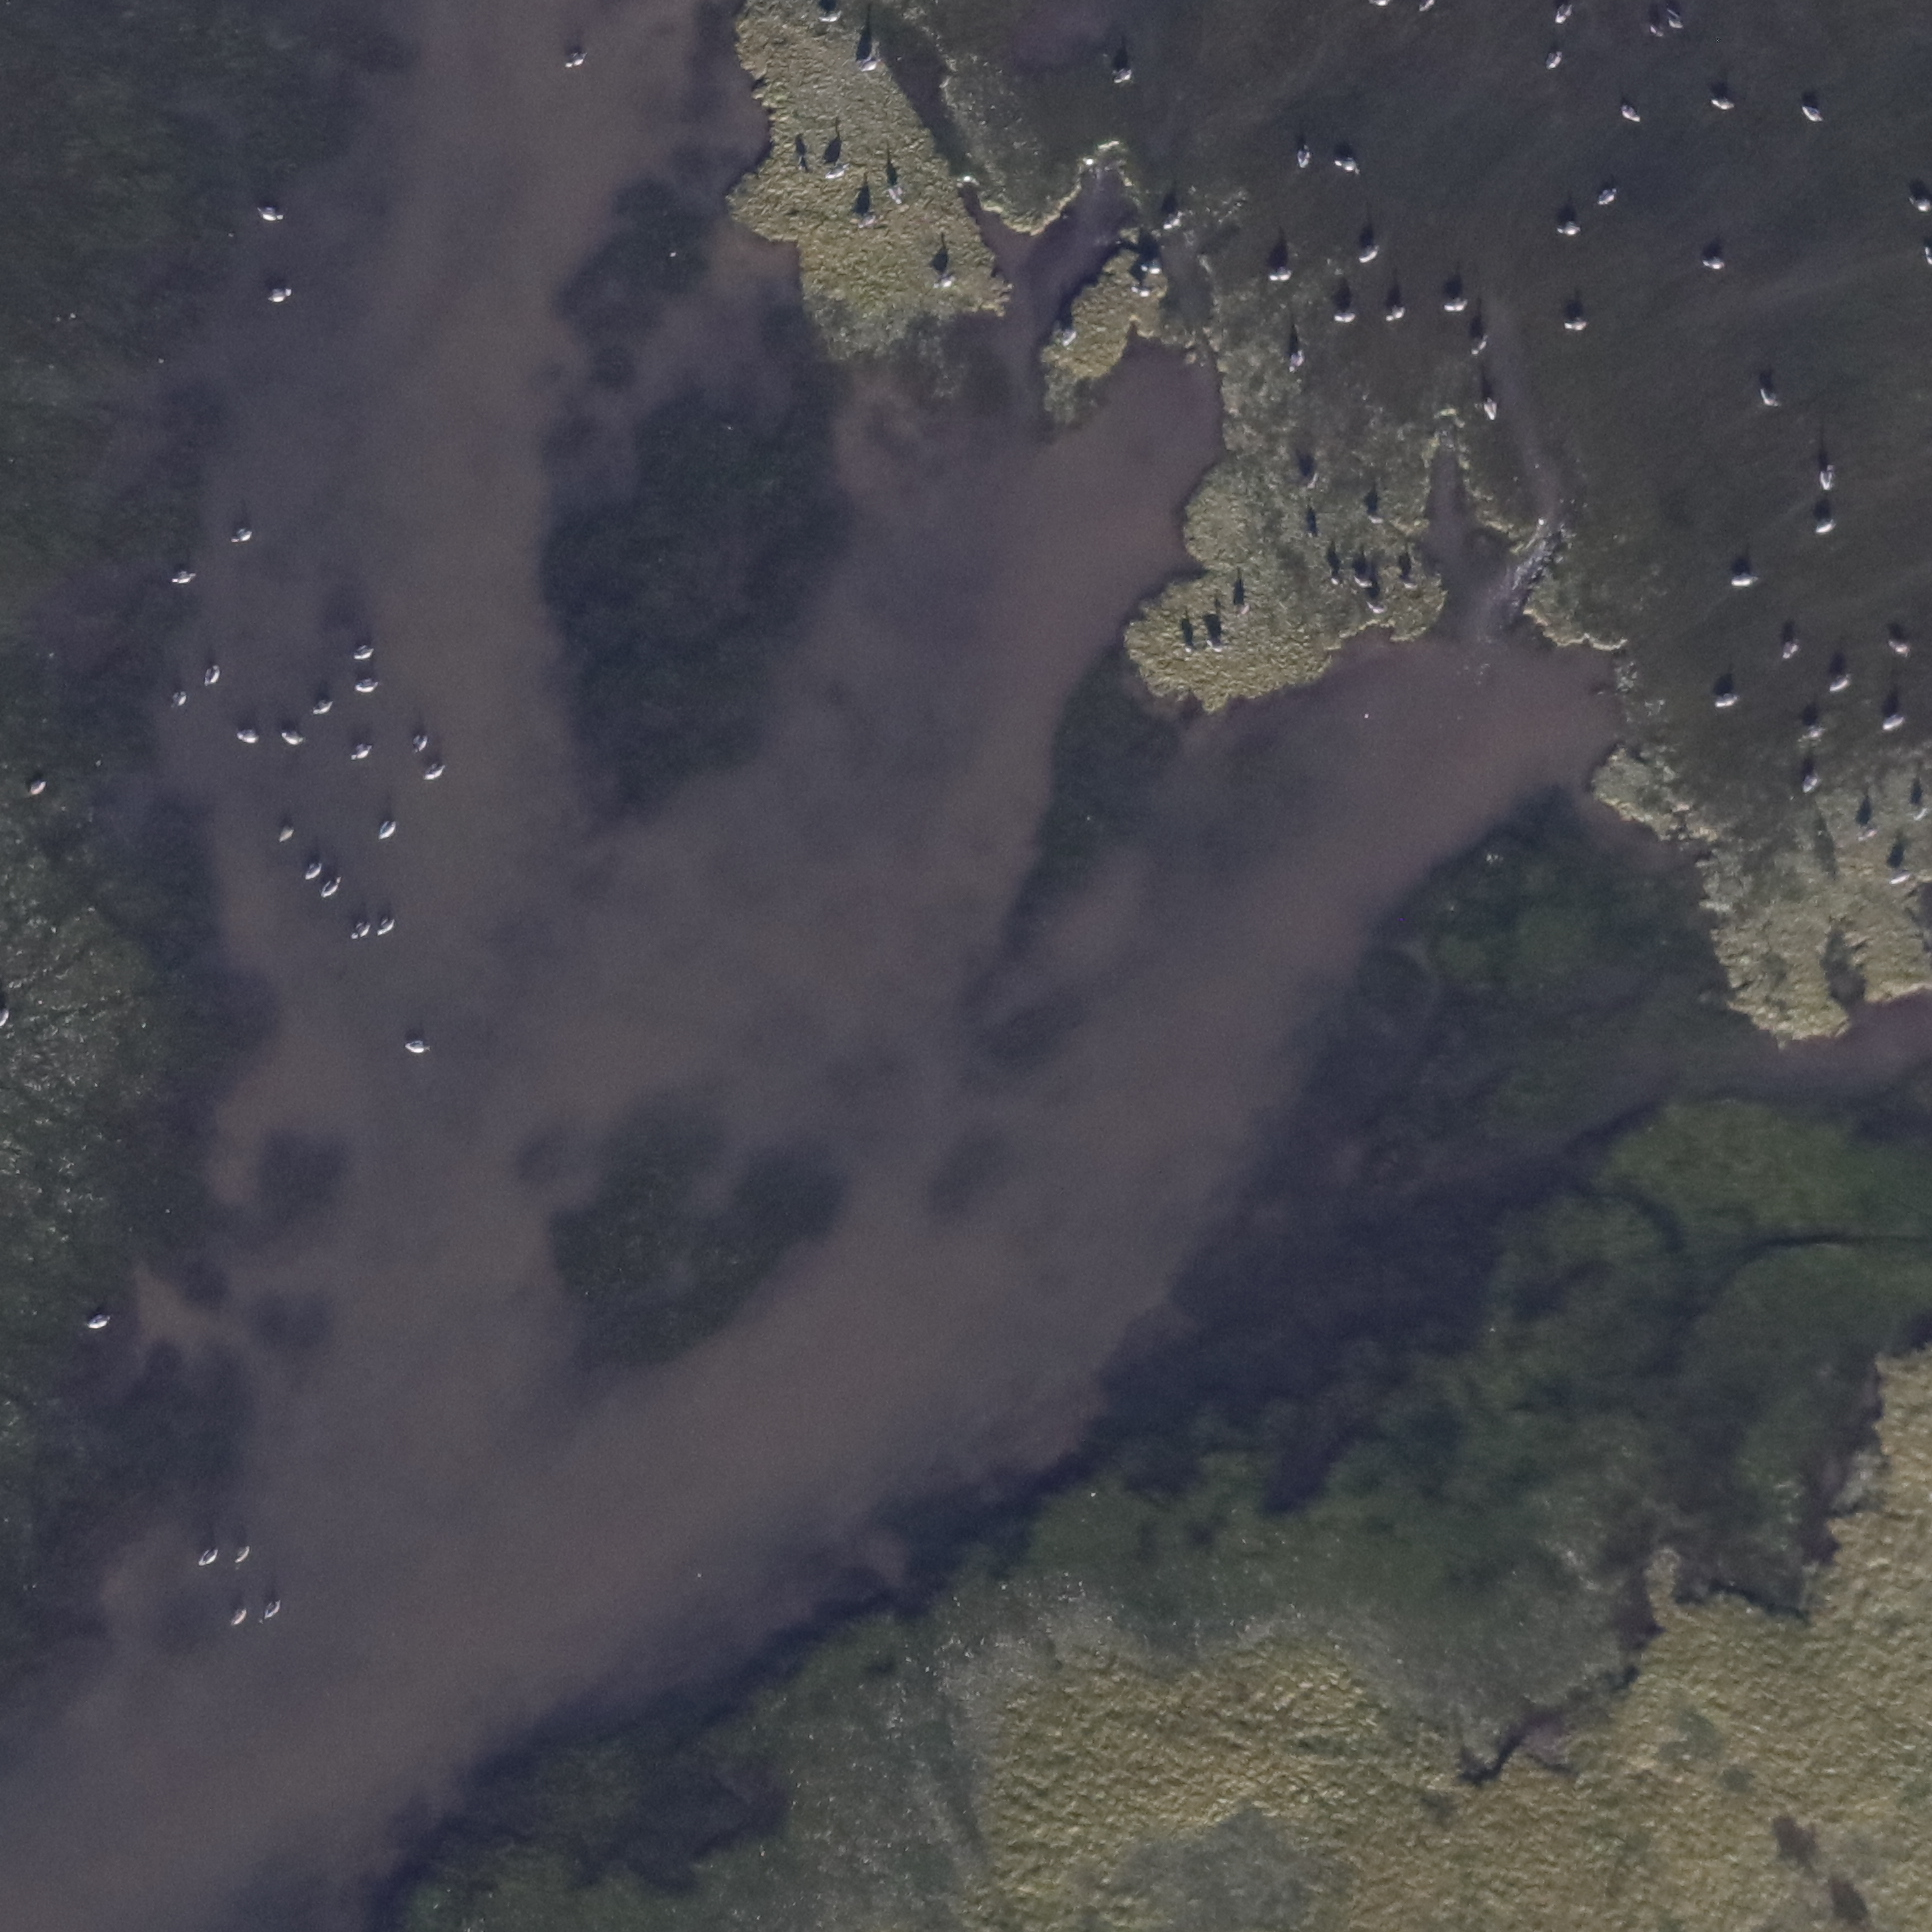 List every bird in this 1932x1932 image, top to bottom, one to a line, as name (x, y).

brant (1427, 5)
brant (1567, 9)
brant (835, 12)
brant (1676, 13)
brant (1657, 33)
brant (1556, 54)
brant (581, 63)
brant (872, 63)
brant (1128, 75)
brant (1730, 98)
brant (1636, 102)
brant (1813, 104)
brant (1303, 159)
brant (804, 161)
brant (1346, 167)
brant (841, 174)
brant (897, 190)
brant (1616, 195)
brant (1914, 212)
brant (1174, 214)
brant (262, 218)
brant (869, 224)
brant (1566, 234)
brant (1375, 261)
brant (1154, 264)
brant (1713, 264)
brant (1281, 271)
brant (946, 277)
brant (1141, 293)
brant (287, 295)
brant (1457, 301)
brant (1347, 318)
brant (1397, 318)
brant (1576, 321)
brant (1062, 332)
brant (1481, 352)
brant (1299, 363)
brant (1774, 394)
brant (1491, 411)
brant (1315, 477)
brant (1819, 477)
brant (1377, 520)
brant (1824, 526)
brant (1319, 531)
brant (249, 537)
brant (1335, 572)
brant (1363, 572)
brant (1743, 572)
brant (186, 577)
brant (1413, 582)
brant (1381, 597)
brant (1246, 607)
brant (1224, 644)
brant (1899, 645)
brant (362, 647)
brant (1793, 649)
brant (1192, 650)
brant (217, 677)
brant (1840, 682)
brant (371, 683)
brant (182, 696)
brant (1730, 701)
brant (330, 702)
brant (1886, 719)
brant (1815, 730)
brant (295, 733)
brant (251, 737)
brant (412, 739)
brant (363, 757)
brant (436, 774)
brant (1809, 784)
brant (46, 787)
brant (1912, 805)
brant (384, 826)
brant (285, 832)
brant (1869, 832)
brant (309, 865)
brant (1904, 880)
brant (337, 884)
brant (388, 927)
brant (358, 929)
brant (4, 1018)
brant (419, 1052)
brant (96, 1323)
brant (208, 1557)
brant (242, 1559)
brant (269, 1607)
brant (239, 1619)